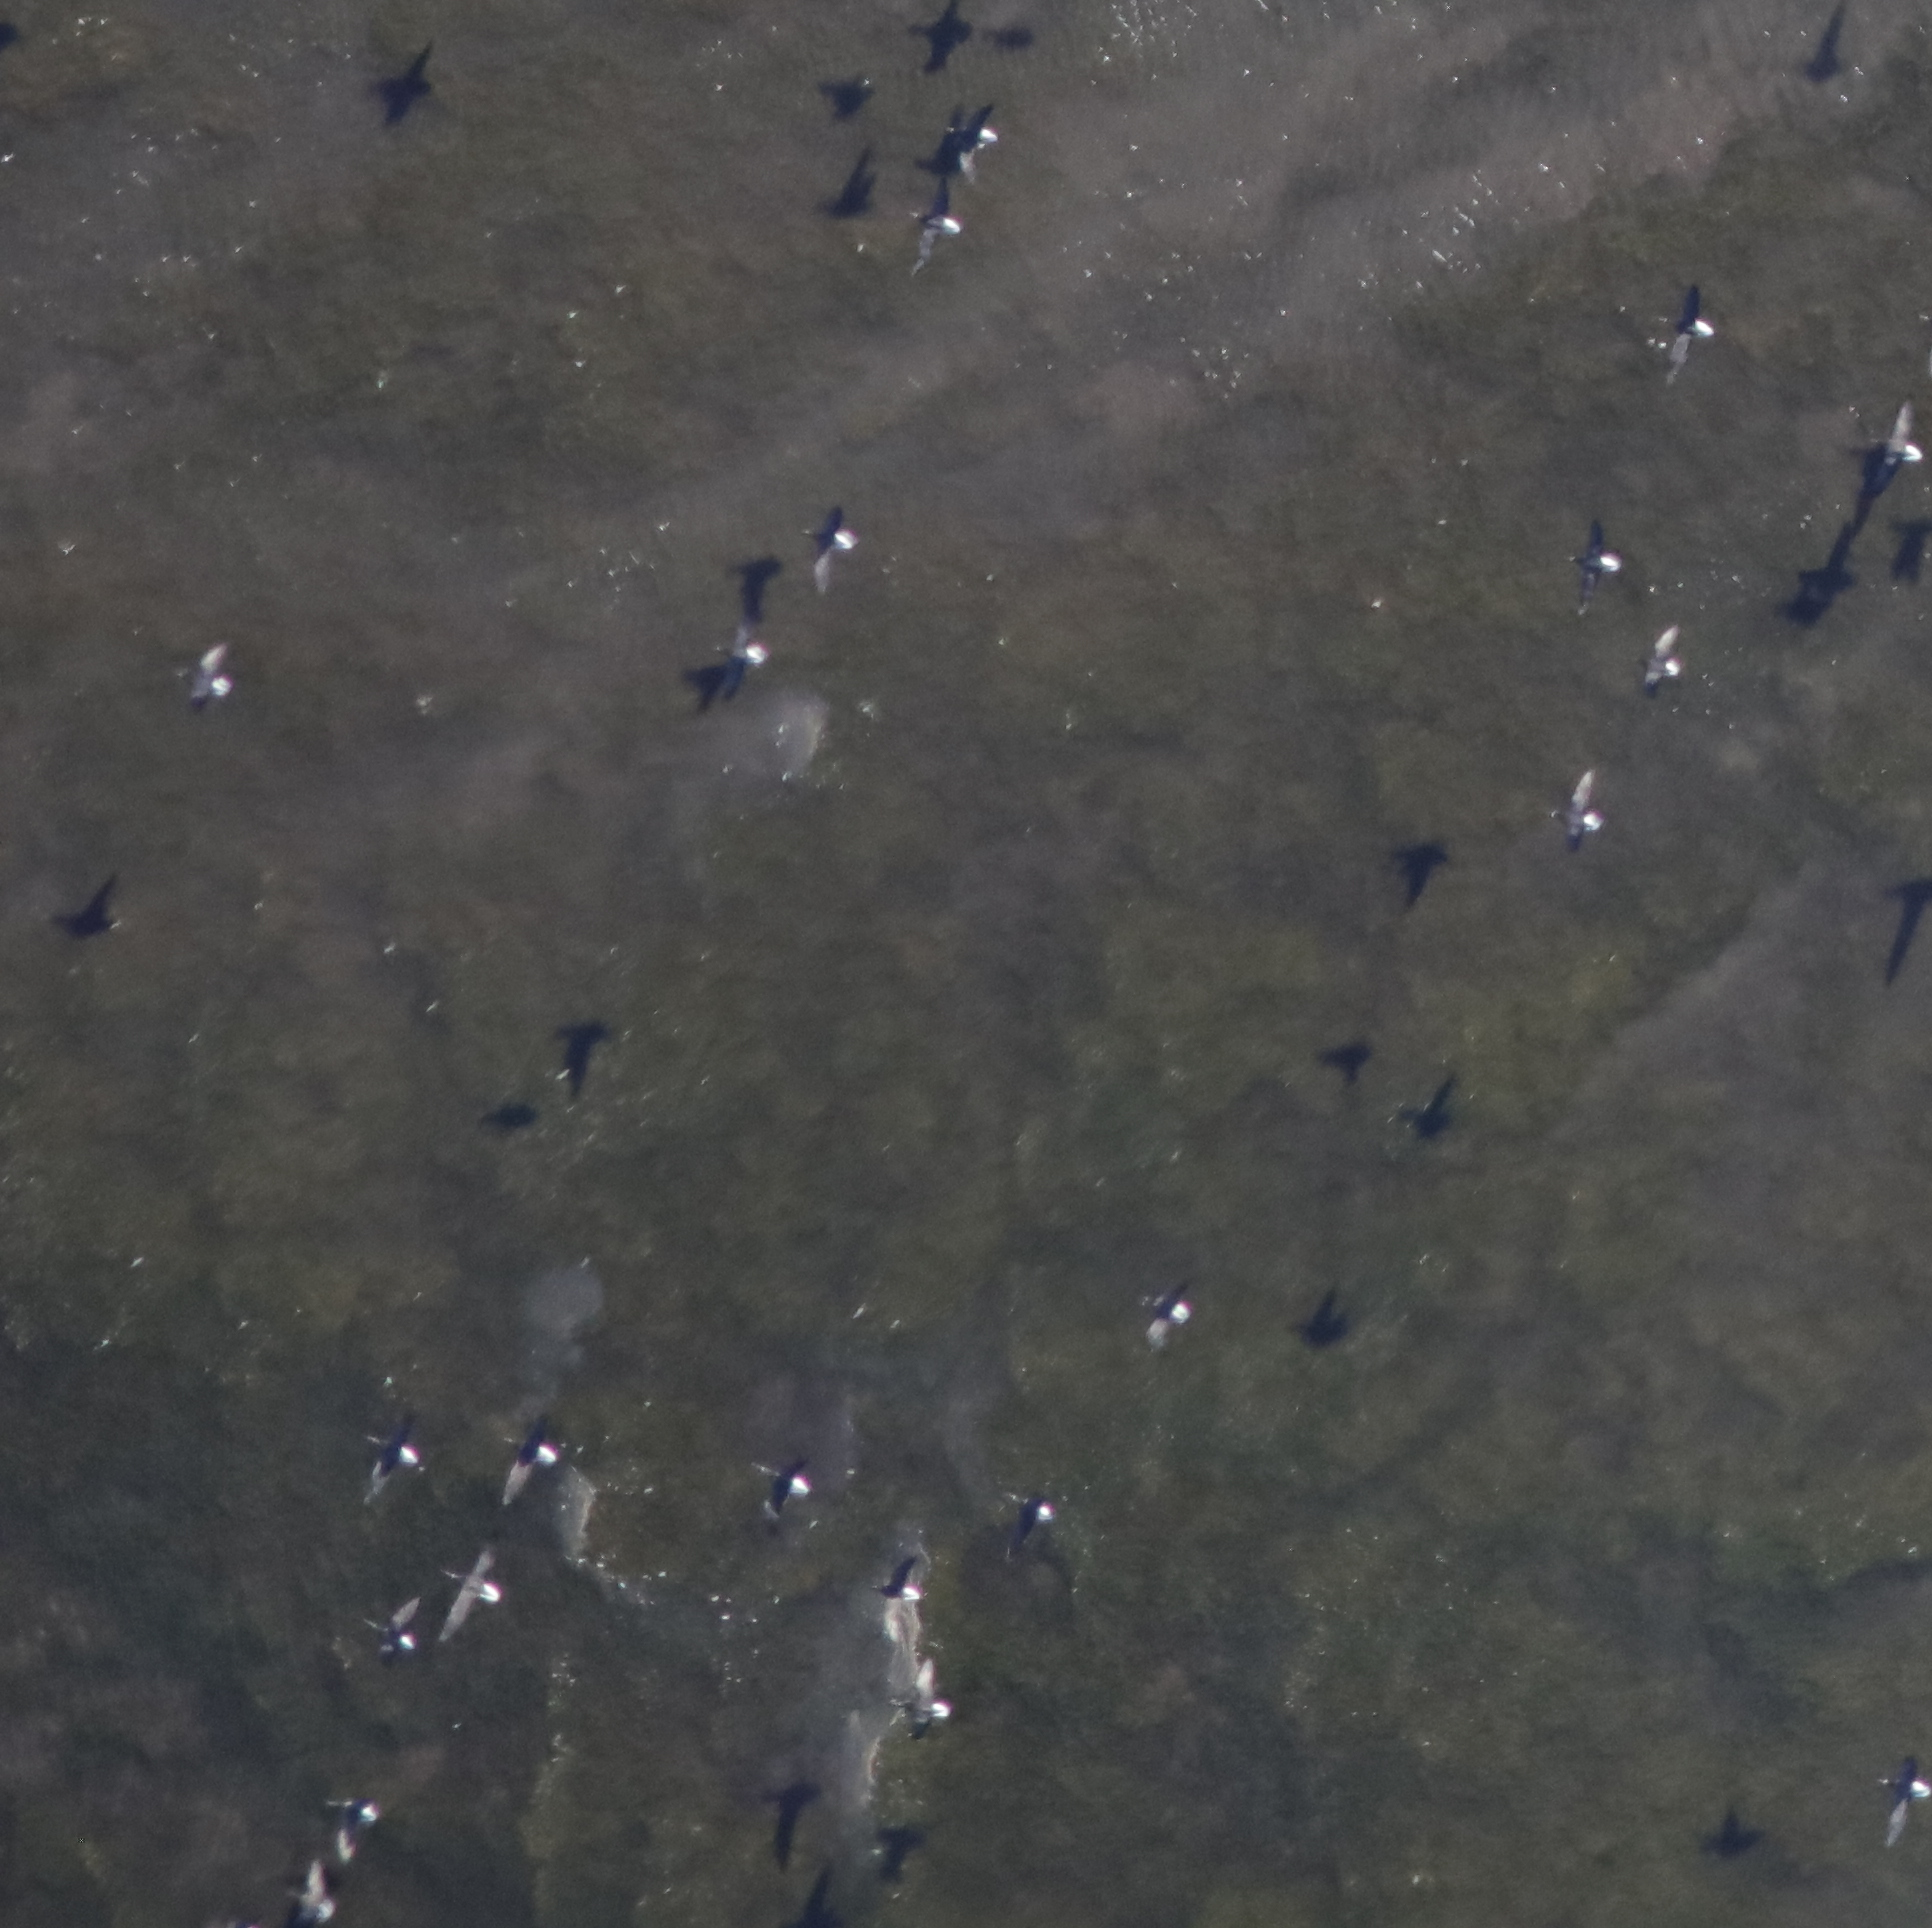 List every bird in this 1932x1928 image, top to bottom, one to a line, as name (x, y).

brant (975, 119)
brant (941, 212)
brant (1697, 324)
brant (1895, 443)
brant (830, 549)
brant (1601, 566)
brant (738, 648)
brant (1682, 648)
brant (209, 683)
brant (1600, 810)
brant (1168, 1309)
brant (551, 1460)
brant (394, 1470)
brant (782, 1487)
brant (1037, 1522)
brant (475, 1581)
brant (896, 1590)
brant (396, 1626)
brant (928, 1711)
brant (1917, 1796)
brant (362, 1819)
brant (319, 1909)